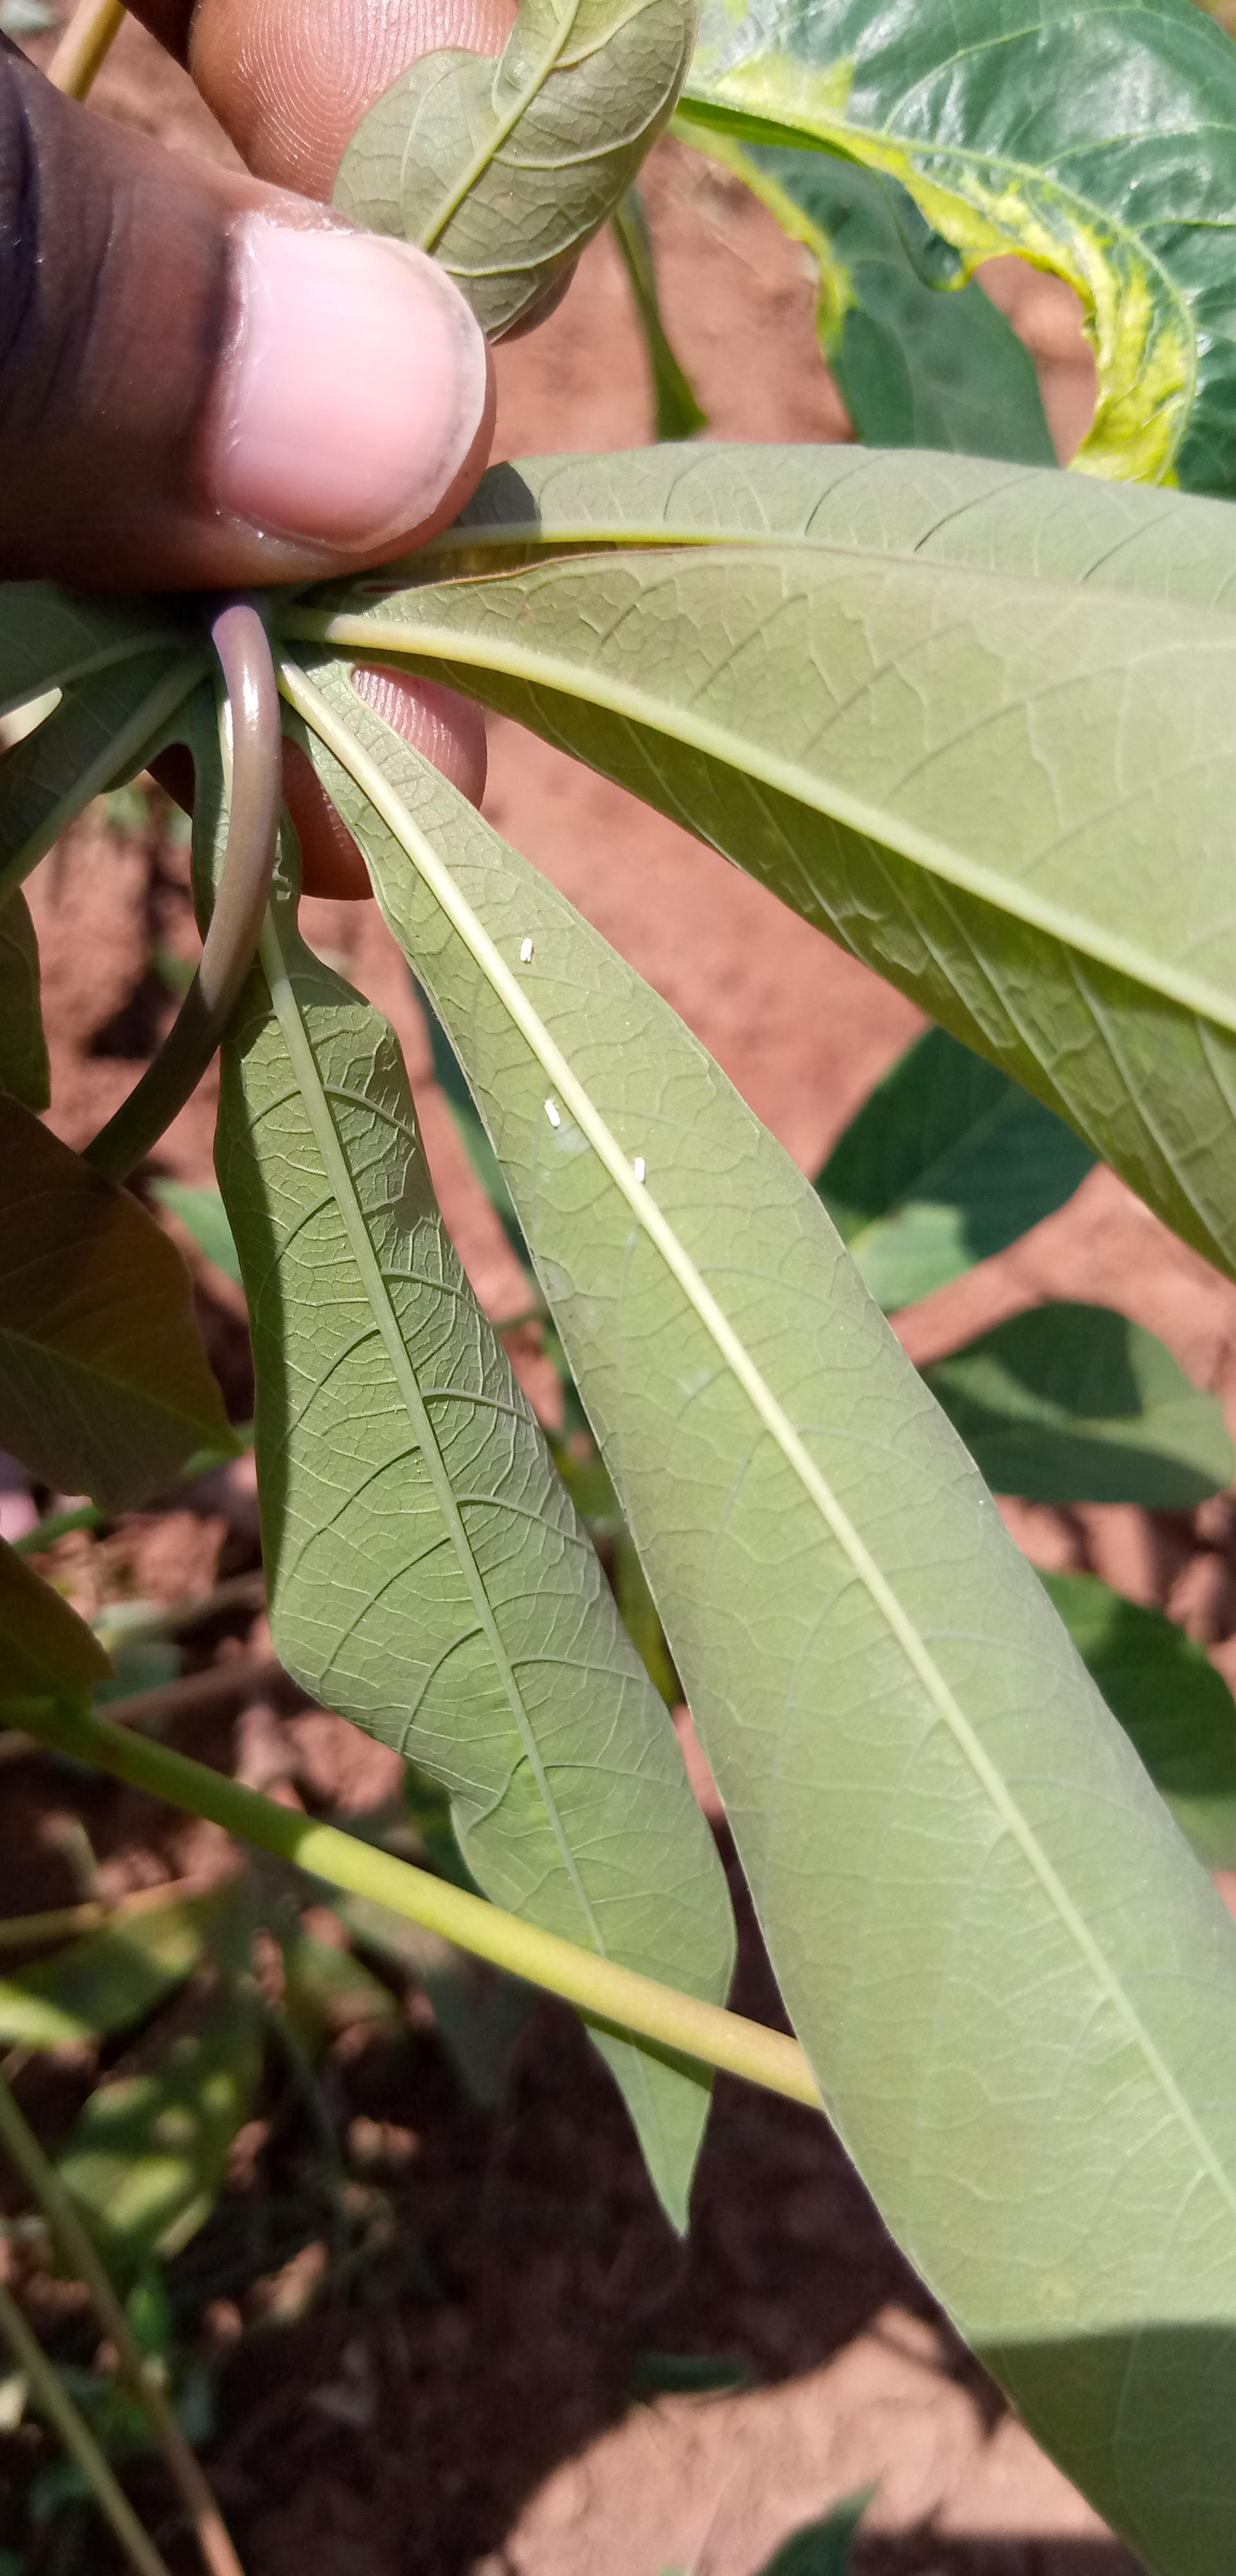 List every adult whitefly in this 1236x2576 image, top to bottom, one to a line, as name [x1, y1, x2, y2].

whitefly [495, 918, 551, 978]
whitefly [519, 1083, 579, 1139]
whitefly [612, 1139, 660, 1199]